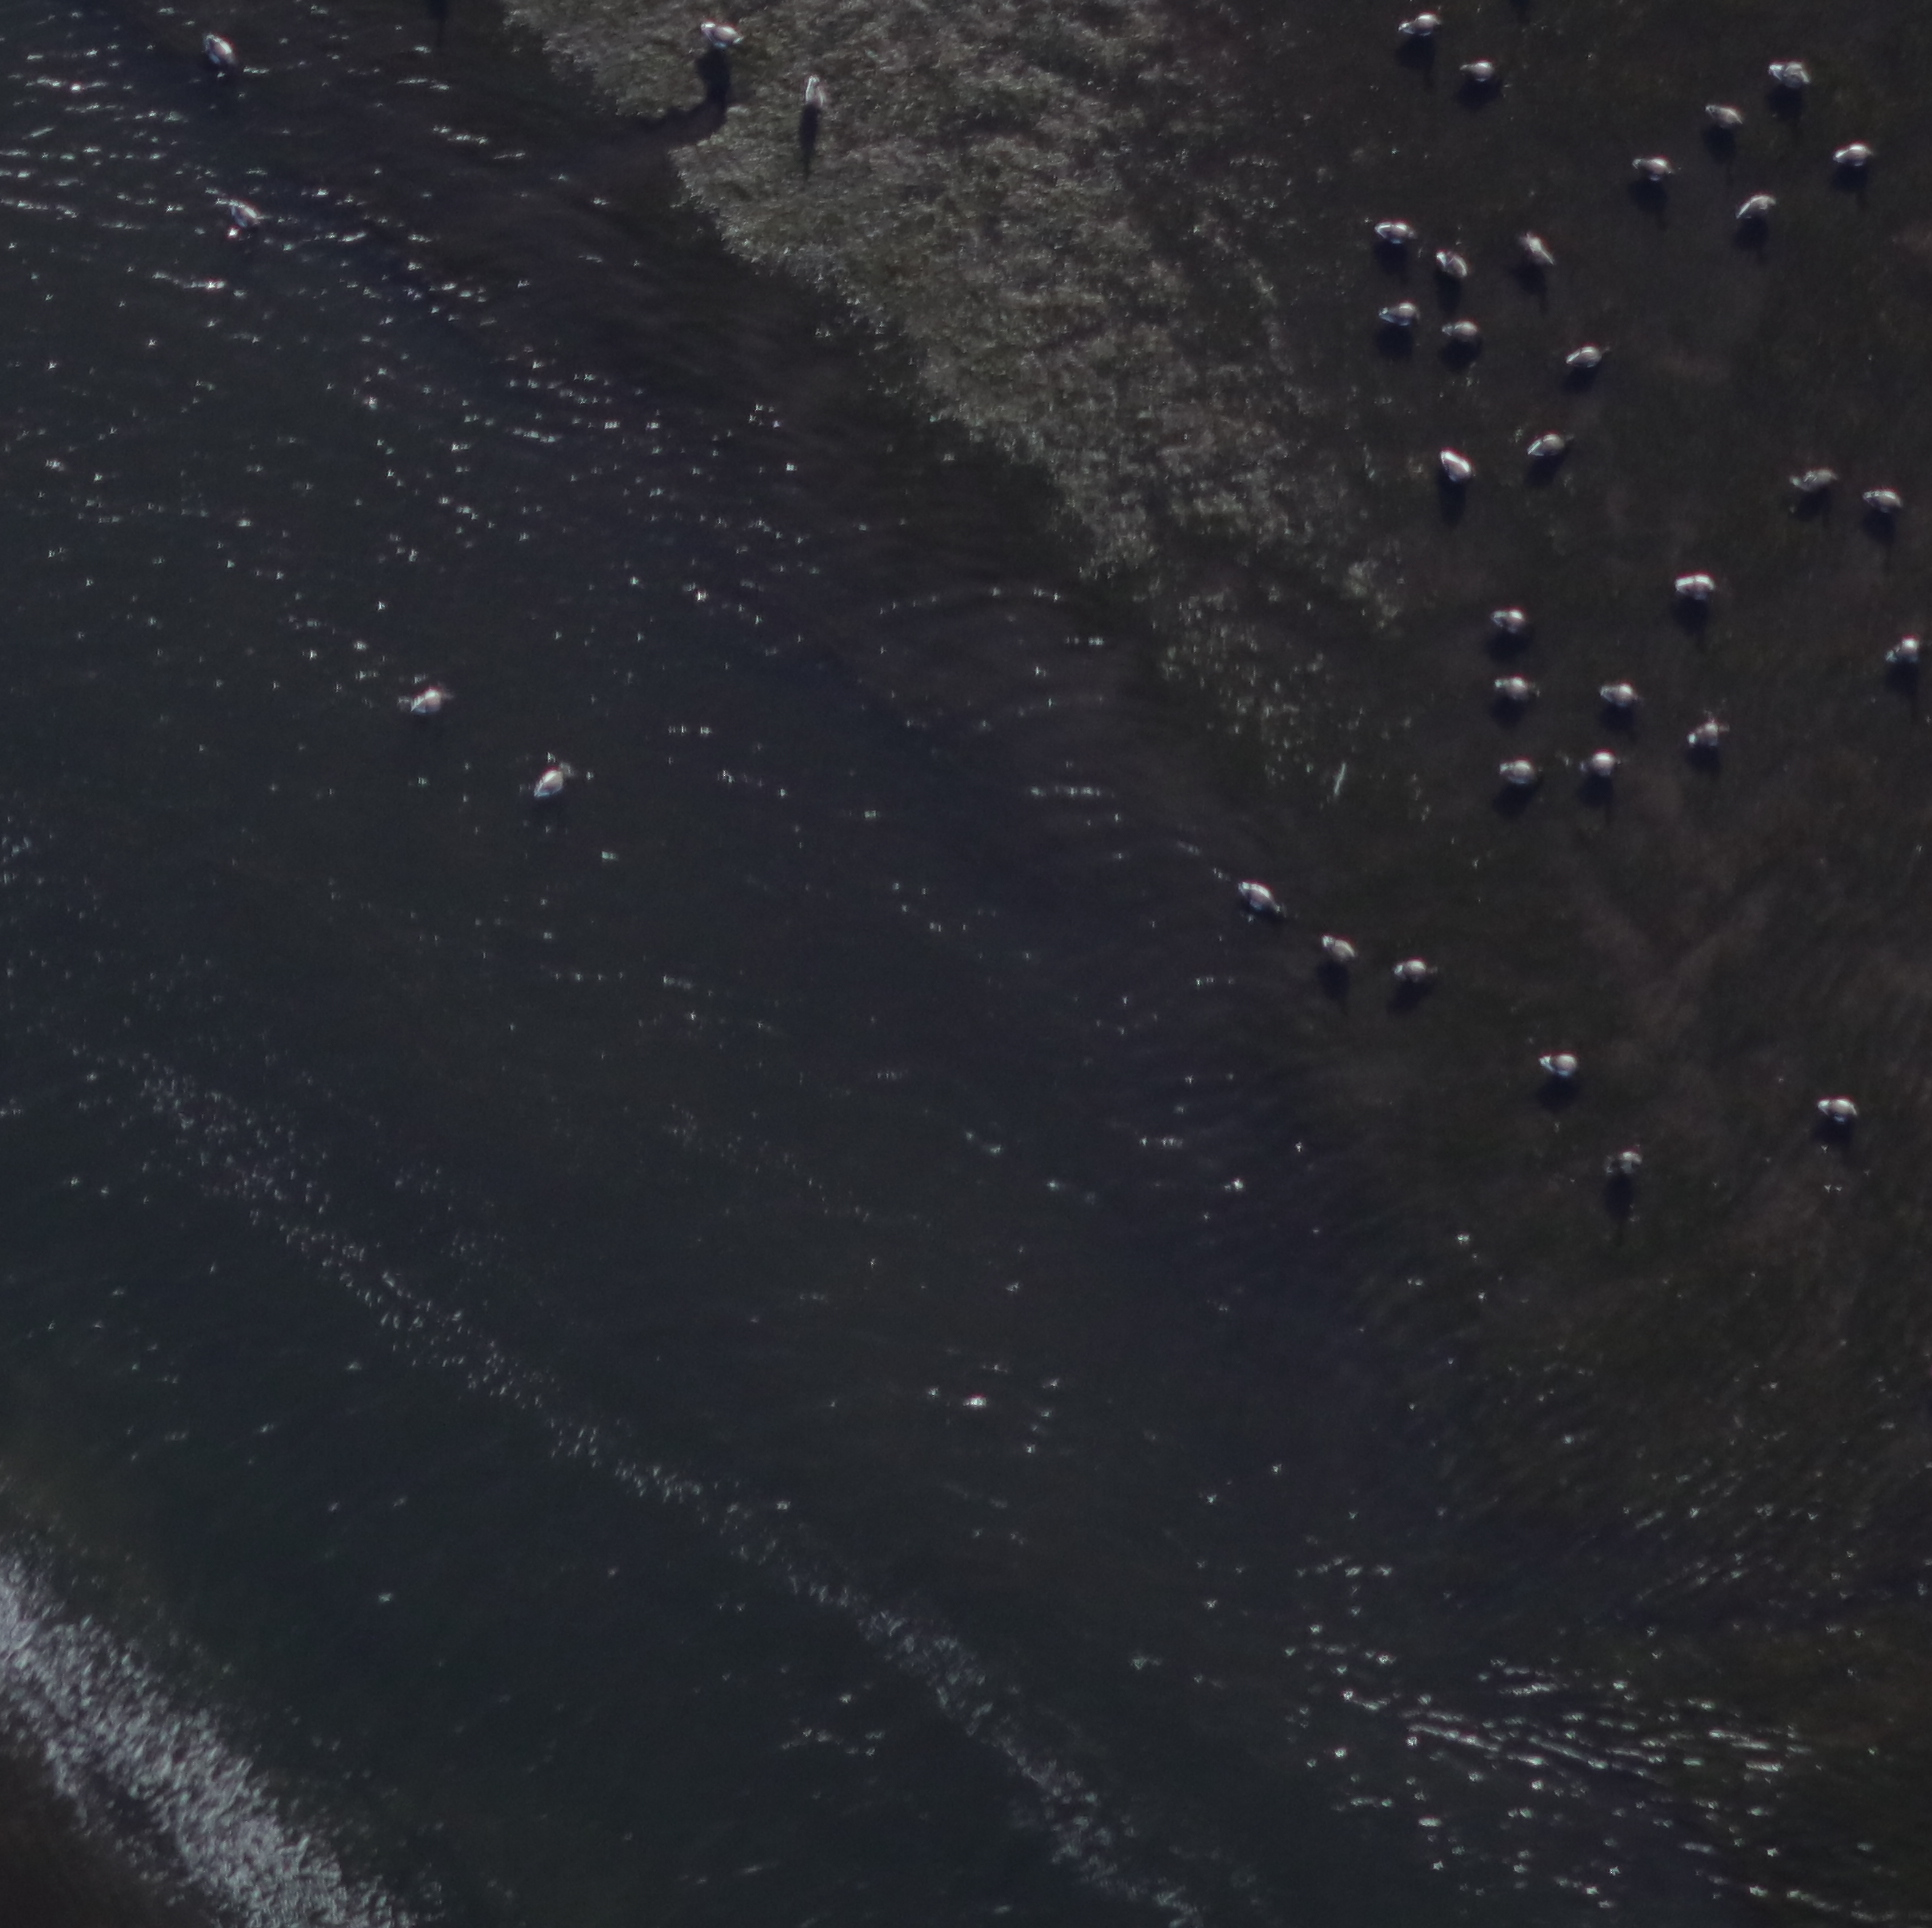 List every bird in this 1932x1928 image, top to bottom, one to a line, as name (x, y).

brant (1419, 25)
brant (721, 35)
brant (222, 53)
brant (1476, 72)
brant (1790, 76)
brant (814, 98)
brant (1725, 117)
brant (1854, 157)
brant (1652, 170)
brant (1757, 205)
brant (244, 216)
brant (1391, 233)
brant (1541, 251)
brant (1455, 265)
brant (1402, 315)
brant (1463, 334)
brant (1579, 360)
brant (1549, 444)
brant (1451, 458)
brant (1816, 479)
brant (1884, 502)
brant (1696, 589)
brant (1509, 610)
brant (1913, 652)
brant (1517, 690)
brant (1622, 691)
brant (431, 700)
brant (1706, 734)
brant (1607, 759)
brant (1519, 775)
brant (550, 776)
brant (1259, 902)
brant (1340, 953)
brant (1413, 972)
brant (1554, 1058)
brant (1839, 1113)
brant (1623, 1147)